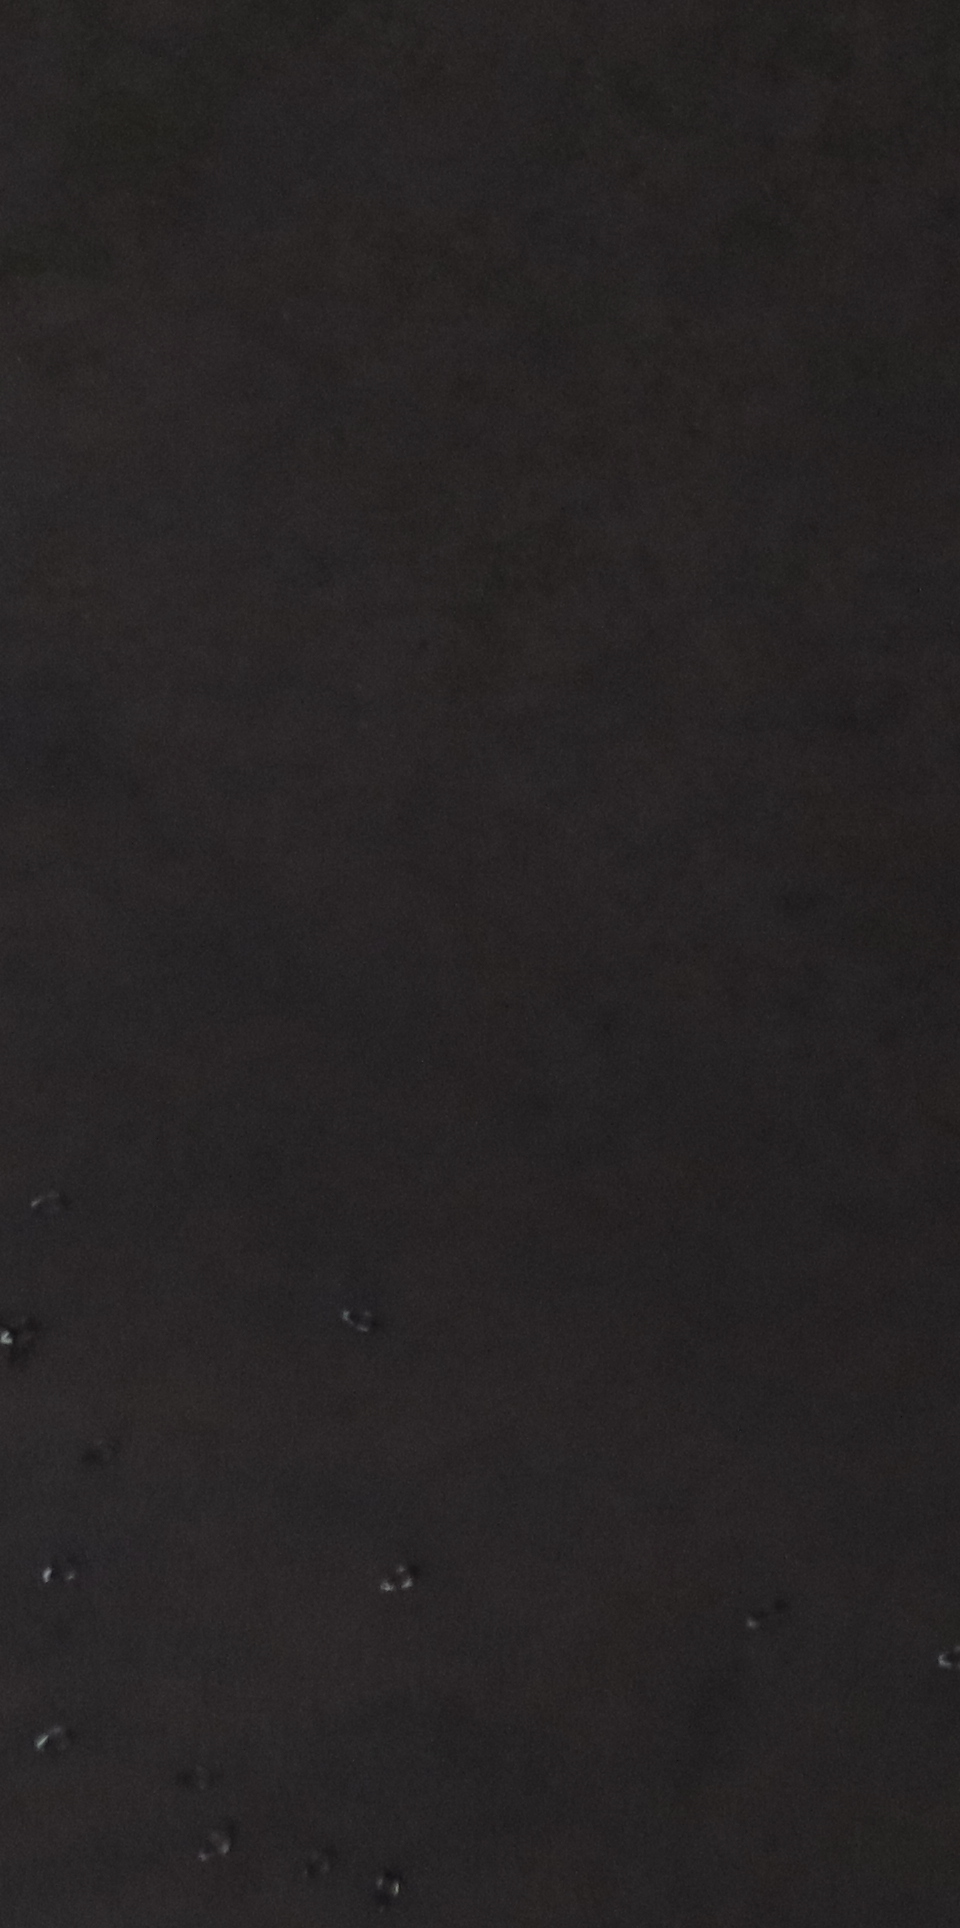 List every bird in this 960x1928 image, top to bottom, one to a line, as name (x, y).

brant (51, 1200)
brant (363, 1321)
brant (14, 1335)
brant (103, 1452)
brant (59, 1569)
brant (398, 1580)
brant (767, 1616)
brant (953, 1657)
brant (56, 1741)
brant (199, 1780)
brant (215, 1847)
brant (320, 1864)
brant (389, 1885)